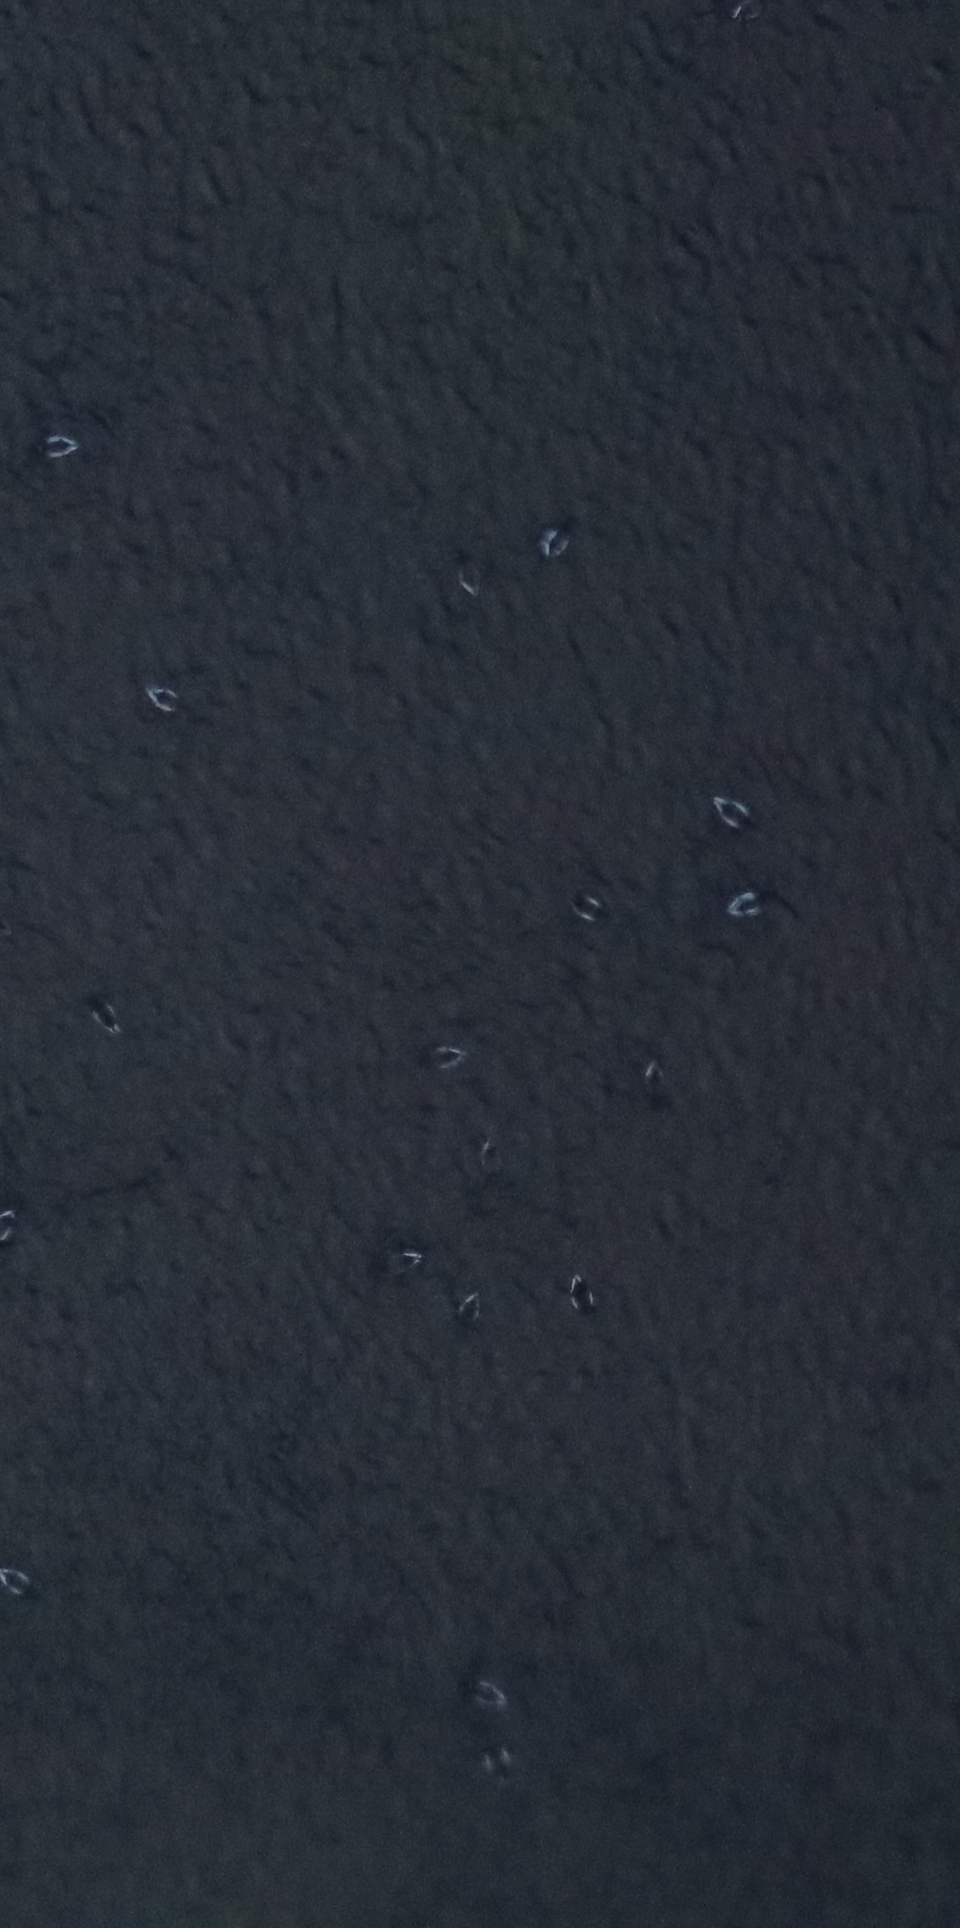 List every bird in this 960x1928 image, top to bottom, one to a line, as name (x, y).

brant (750, 7)
brant (56, 449)
brant (555, 541)
brant (471, 578)
brant (168, 699)
brant (733, 813)
brant (747, 904)
brant (589, 908)
brant (103, 1012)
brant (448, 1057)
brant (653, 1074)
brant (490, 1161)
brant (1, 1229)
brant (403, 1260)
brant (585, 1293)
brant (470, 1306)
brant (15, 1580)
brant (492, 1697)
brant (494, 1759)